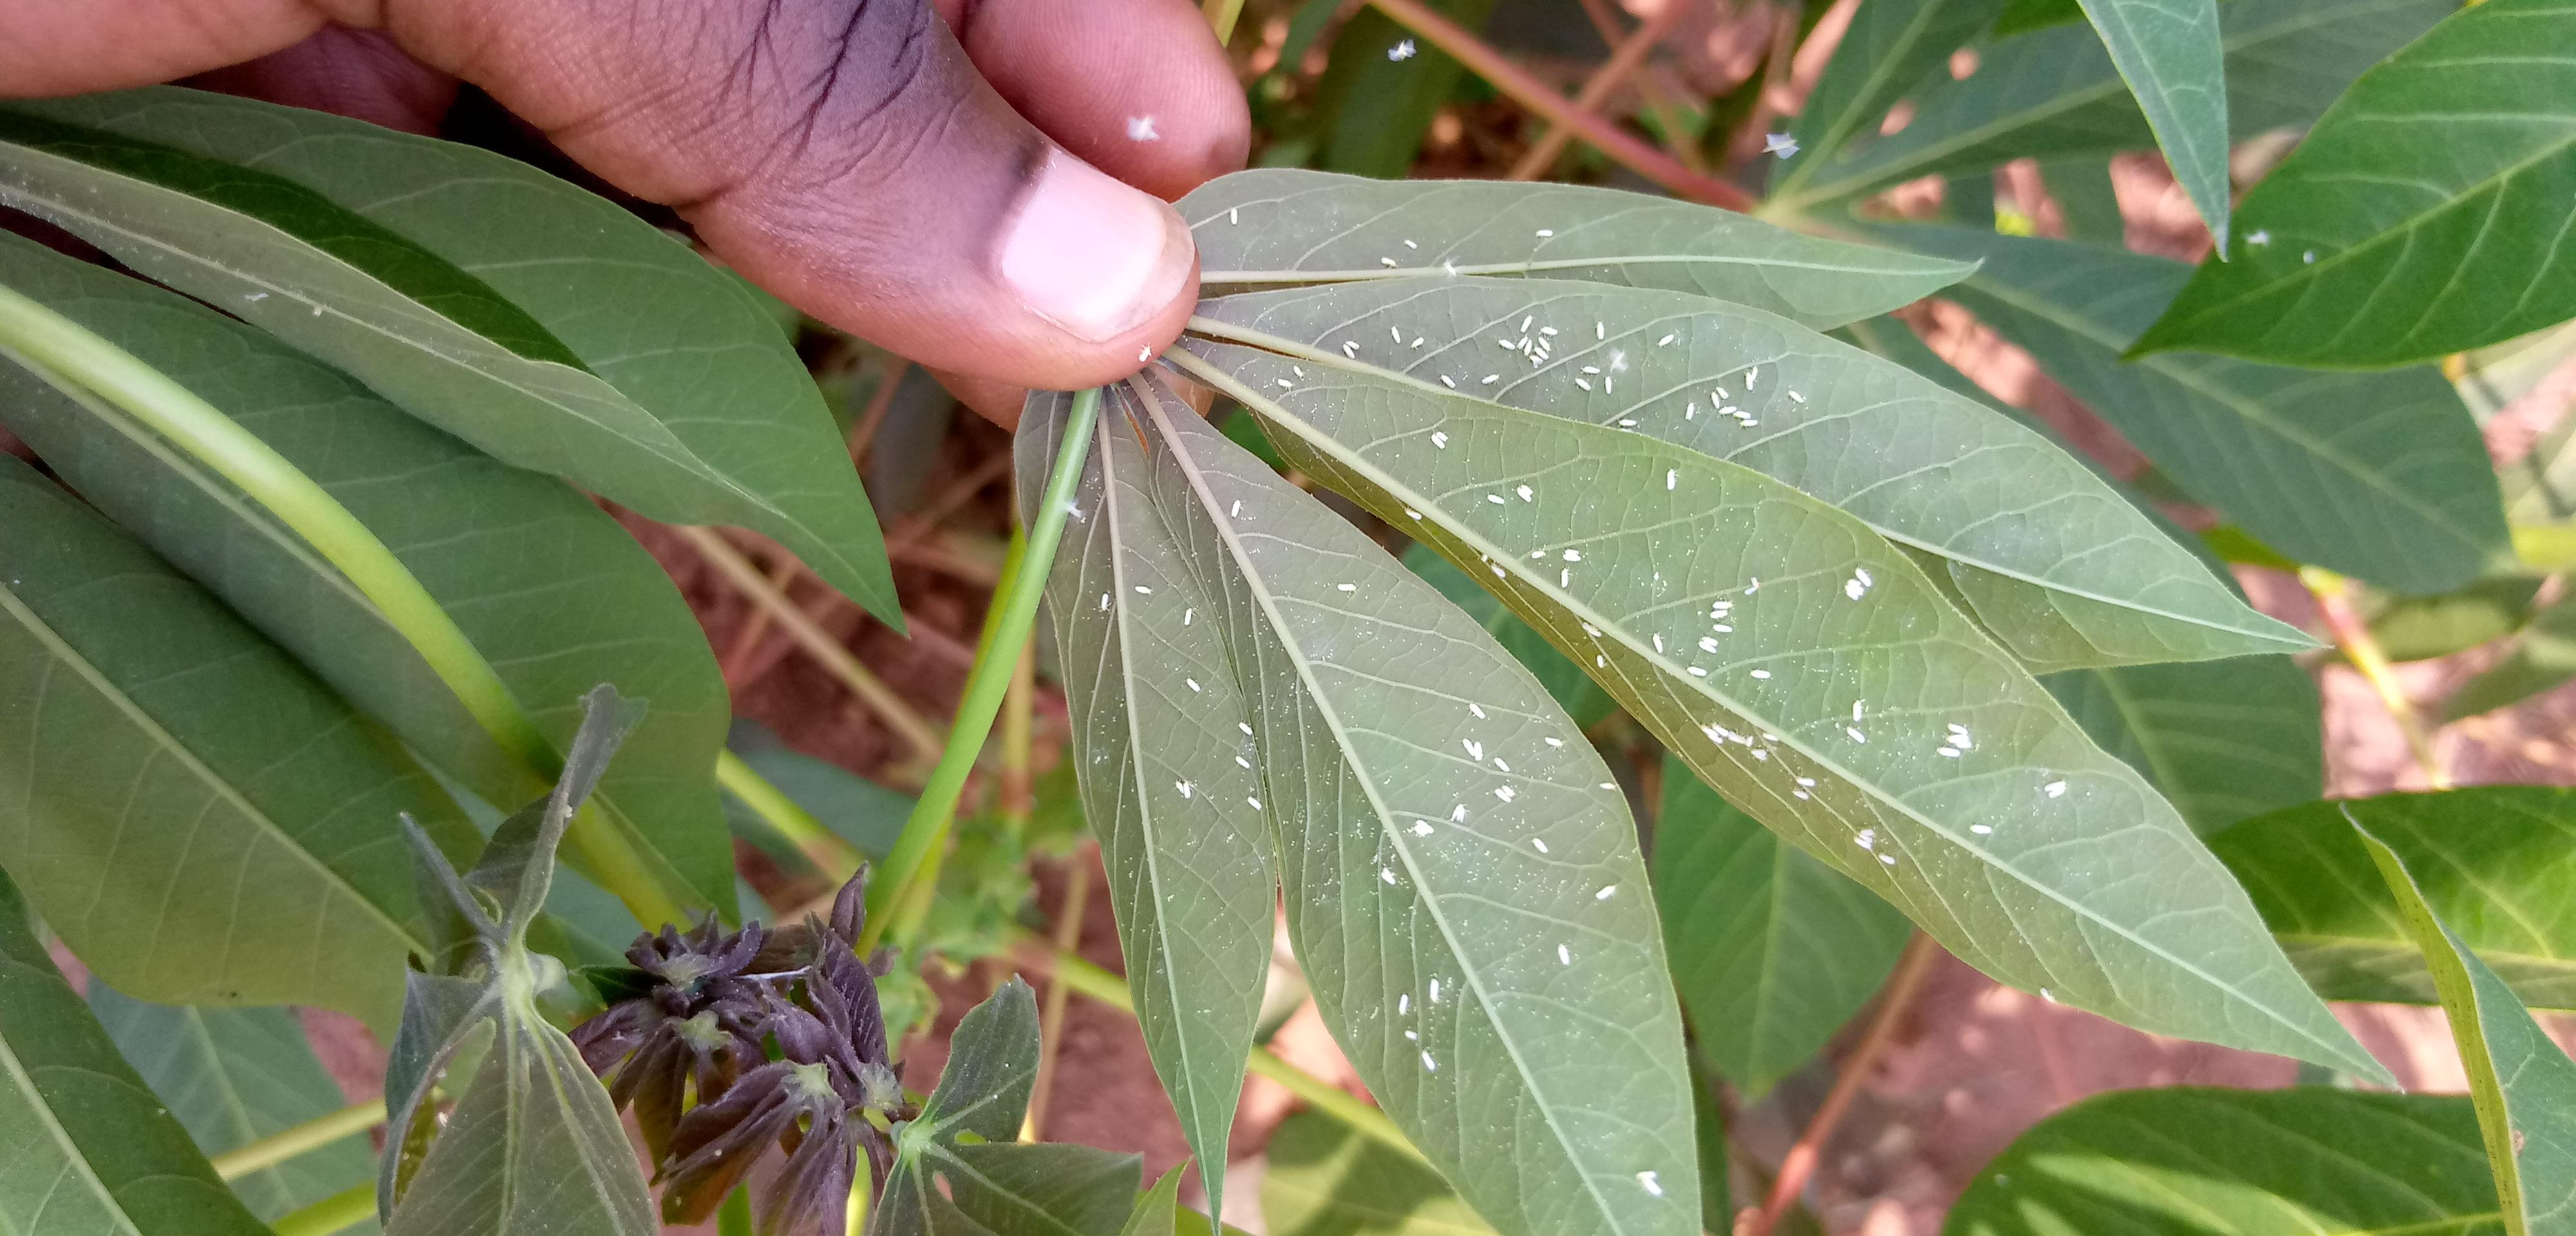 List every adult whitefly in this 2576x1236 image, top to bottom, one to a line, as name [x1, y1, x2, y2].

whitefly [1382, 33, 1417, 66]
whitefly [1117, 107, 1164, 147]
whitefly [1760, 119, 1808, 164]
whitefly [1227, 204, 1242, 230]
whitefly [1532, 225, 1558, 241]
whitefly [1401, 237, 1421, 252]
whitefly [1378, 253, 1397, 269]
whitefly [1441, 257, 1459, 278]
whitefly [1519, 312, 1533, 333]
whitefly [1593, 317, 1607, 344]
whitefly [1386, 323, 1405, 346]
whitefly [1537, 323, 1560, 338]
whitefly [1655, 329, 1676, 349]
whitefly [1517, 333, 1528, 351]
whitefly [1409, 334, 1426, 353]
whitefly [1536, 335, 1556, 353]
whitefly [1497, 336, 1515, 353]
whitefly [1343, 337, 1363, 352]
whitefly [1524, 338, 1533, 357]
whitefly [1136, 342, 1152, 366]
whitefly [1343, 342, 1358, 360]
whitefly [1534, 344, 1553, 360]
whitefly [1529, 353, 1545, 371]
whitefly [1291, 362, 1309, 379]
whitefly [1579, 362, 1601, 375]
whitefly [1750, 364, 1759, 379]
whitefly [1744, 370, 1754, 392]
whitefly [1479, 370, 1502, 389]
whitefly [1439, 371, 1457, 389]
whitefly [1602, 372, 1615, 398]
whitefly [1573, 375, 1593, 392]
whitefly [1275, 375, 1294, 393]
whitefly [1714, 383, 1732, 402]
whitefly [1787, 386, 1808, 406]
whitefly [1709, 388, 1721, 410]
whitefly [1681, 398, 1698, 422]
whitefly [1718, 402, 1739, 420]
whitefly [1731, 409, 1752, 420]
whitefly [1616, 417, 1638, 429]
whitefly [1738, 418, 1762, 429]
whitefly [1435, 429, 1450, 443]
whitefly [1430, 431, 1447, 452]
whitefly [1662, 460, 1682, 494]
whitefly [1515, 478, 1536, 505]
whitefly [1484, 491, 1508, 507]
whitefly [1229, 498, 1244, 520]
whitefly [1402, 503, 1426, 525]
whitefly [1530, 545, 1549, 563]
whitefly [1564, 547, 1583, 555]
whitefly [1560, 552, 1582, 565]
whitefly [1489, 562, 1510, 583]
whitefly [1855, 564, 1877, 589]
whitefly [1559, 565, 1573, 591]
whitefly [1742, 570, 1762, 597]
whitefly [1844, 577, 1862, 586]
whitefly [1334, 578, 1359, 595]
whitefly [1132, 582, 1153, 599]
whitefly [1842, 585, 1864, 603]
whitefly [1098, 589, 1111, 613]
whitefly [1710, 597, 1734, 610]
whitefly [1182, 605, 1197, 630]
whitefly [1708, 608, 1731, 620]
whitefly [1579, 619, 1605, 638]
whitefly [1712, 621, 1737, 637]
whitefly [1651, 630, 1667, 655]
whitefly [1592, 651, 1610, 669]
whitefly [1685, 664, 1710, 684]
whitefly [1747, 666, 1776, 681]
whitefly [1184, 675, 1201, 694]
whitefly [1465, 698, 1490, 723]
whitefly [1849, 698, 1869, 723]
whitefly [1236, 718, 1256, 737]
whitefly [1699, 720, 1719, 737]
whitefly [1946, 720, 1972, 735]
whitefly [1711, 721, 1730, 739]
whitefly [1841, 722, 1868, 745]
whitefly [1733, 729, 1754, 748]
whitefly [1761, 731, 1781, 744]
whitefly [1461, 733, 1473, 754]
whitefly [1944, 733, 1969, 743]
whitefly [1542, 735, 1565, 751]
whitefly [1708, 736, 1727, 747]
whitefly [1472, 738, 1486, 762]
whitefly [1931, 745, 1963, 760]
whitefly [1750, 745, 1769, 763]
whitefly [1232, 751, 1253, 770]
whitefly [1490, 753, 1513, 773]
whitefly [1792, 774, 1817, 787]
whitefly [2045, 777, 2069, 790]
whitefly [1175, 778, 1183, 796]
whitefly [1598, 778, 1617, 795]
whitefly [1182, 780, 1198, 801]
whitefly [1501, 782, 1519, 799]
whitefly [1494, 786, 1514, 807]
whitefly [2047, 786, 2070, 804]
whitefly [1791, 788, 1811, 803]
whitefly [1244, 793, 1267, 812]
whitefly [1448, 801, 1468, 825]
whitefly [1417, 817, 1435, 834]
whitefly [1967, 821, 1995, 838]
whitefly [1414, 824, 1428, 839]
whitefly [1857, 825, 1877, 836]
whitefly [1851, 834, 1875, 852]
whitefly [1529, 836, 1552, 855]
whitefly [1875, 849, 1900, 866]
whitefly [1378, 864, 1399, 888]
whitefly [1592, 881, 1618, 903]
whitefly [1555, 939, 1573, 967]
whitefly [1426, 975, 1444, 1007]
whitefly [2038, 984, 2060, 1006]
whitefly [1395, 988, 1412, 1017]
whitefly [1399, 1026, 1422, 1042]
whitefly [1418, 1047, 1439, 1073]
whitefly [1633, 1165, 1659, 1179]
whitefly [1639, 1176, 1665, 1199]